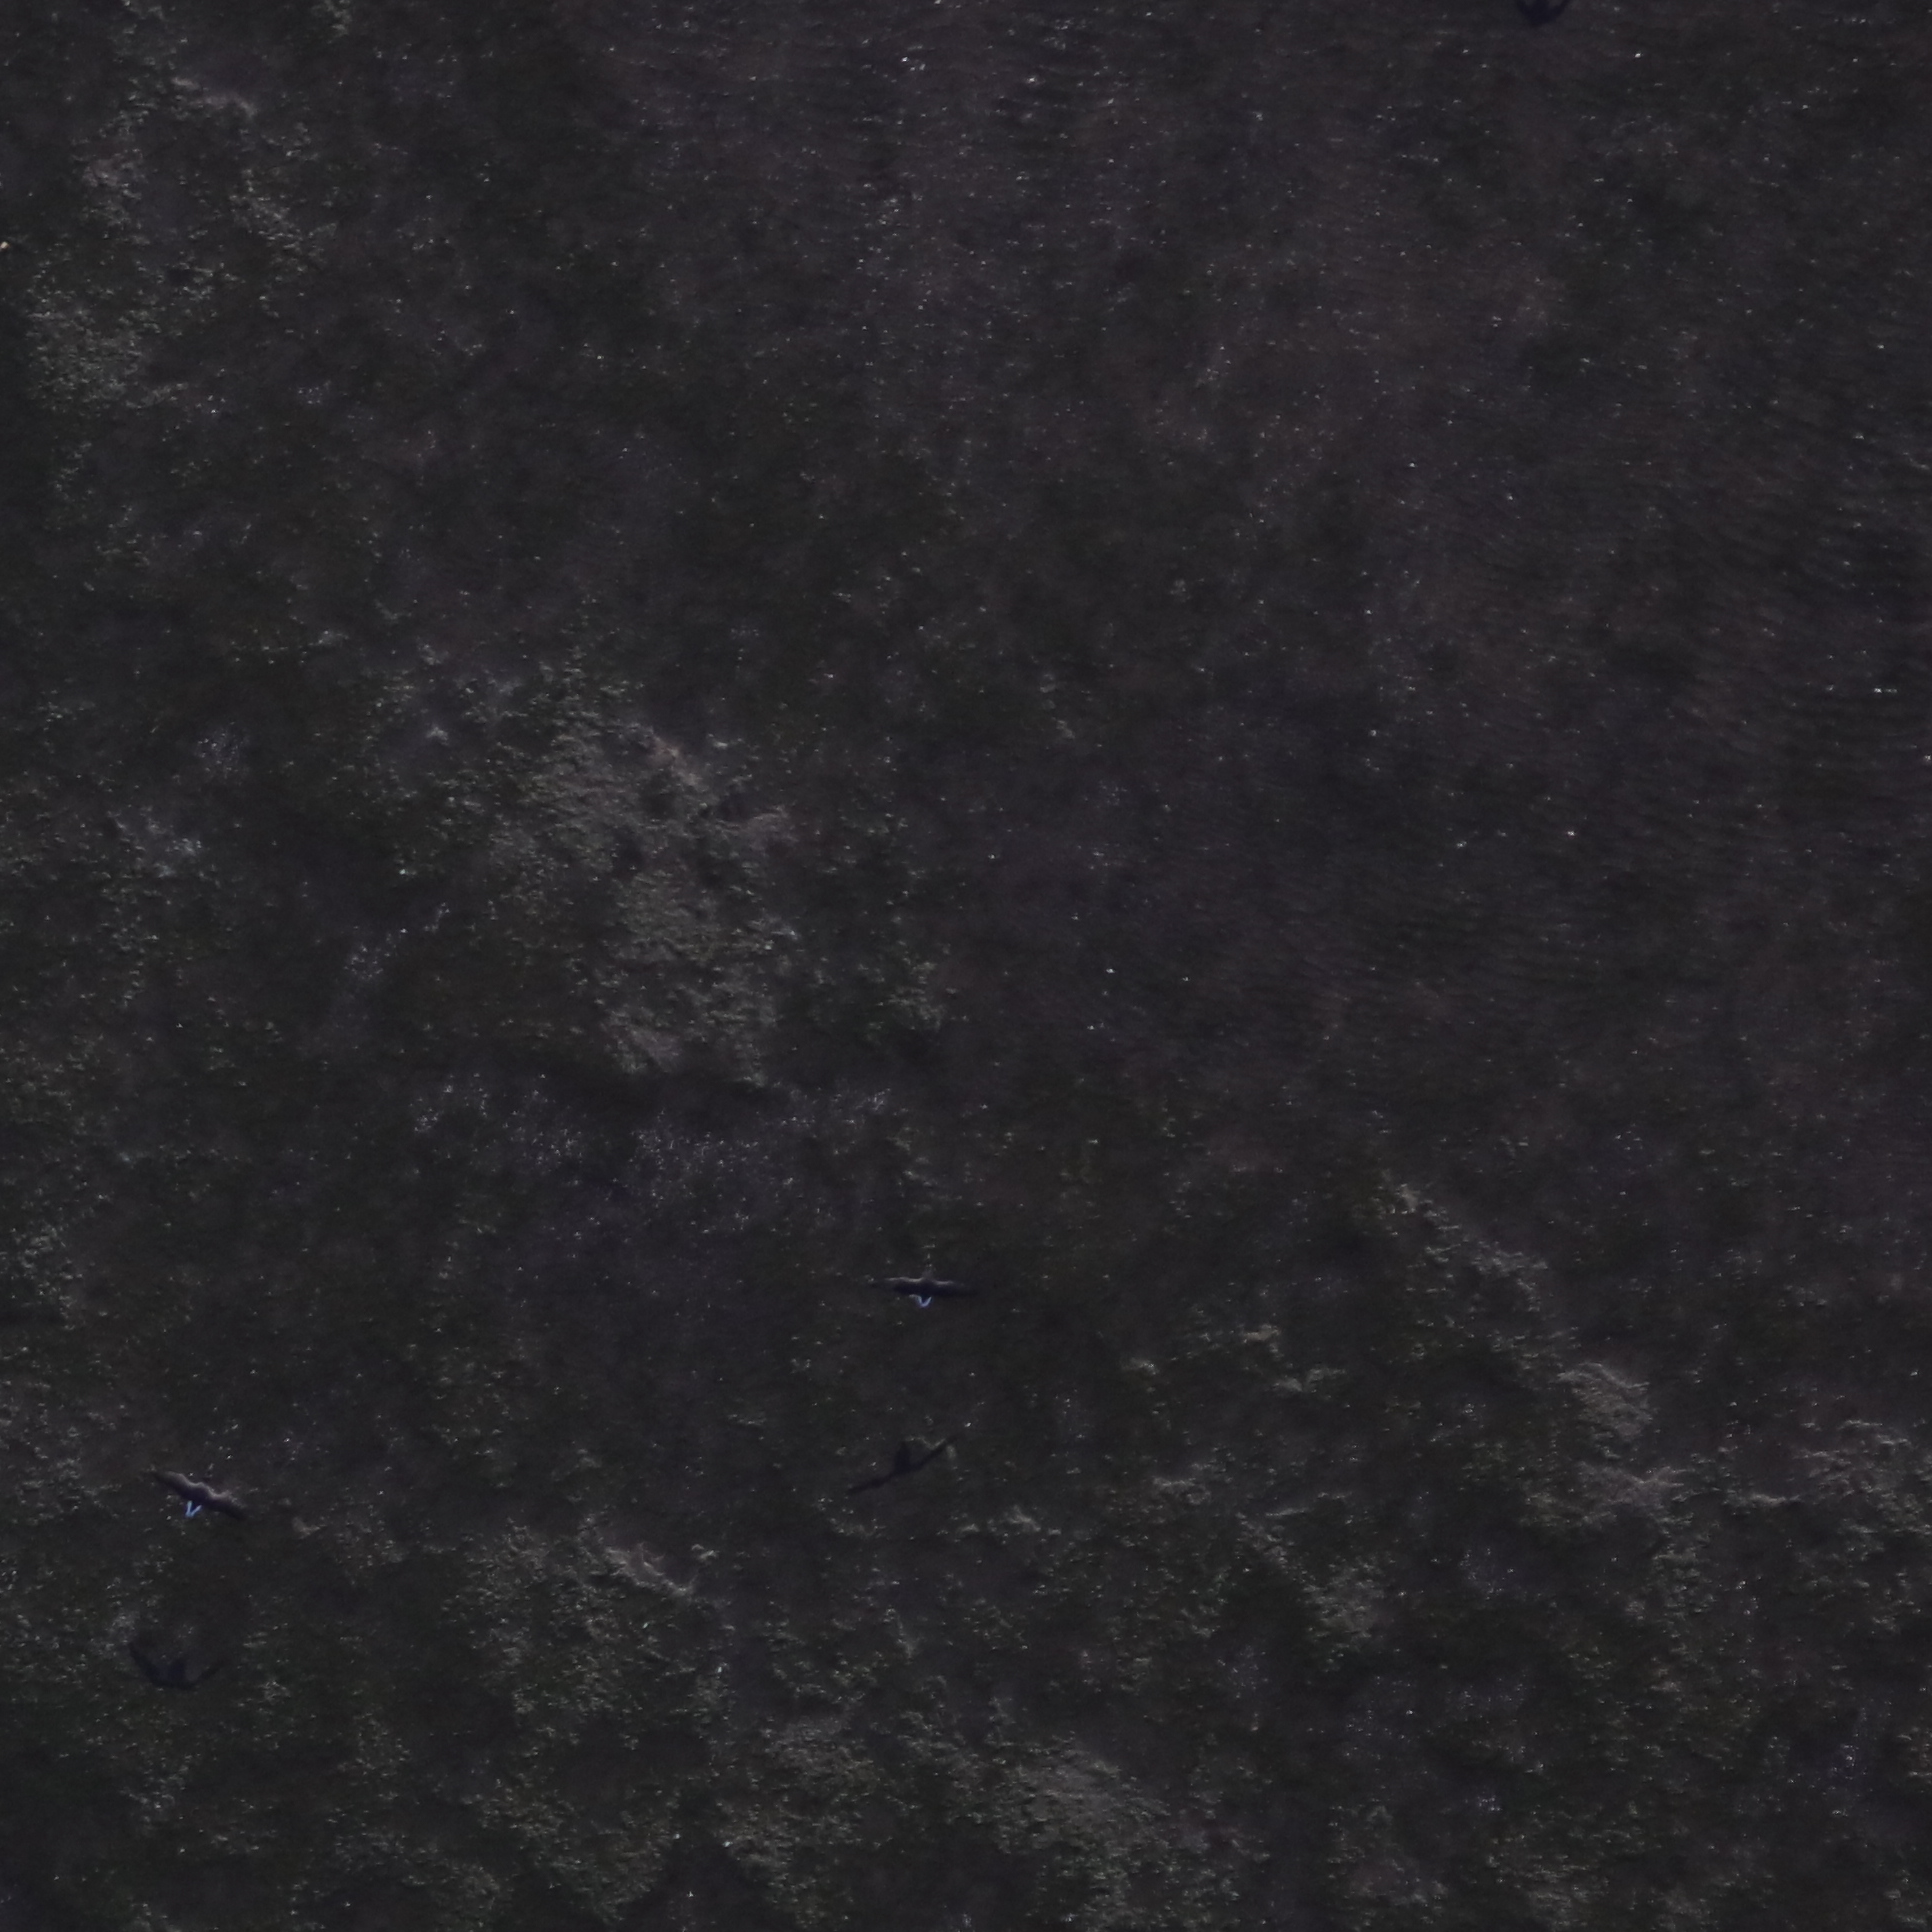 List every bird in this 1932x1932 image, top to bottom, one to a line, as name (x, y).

brant (917, 1291)
brant (197, 1488)